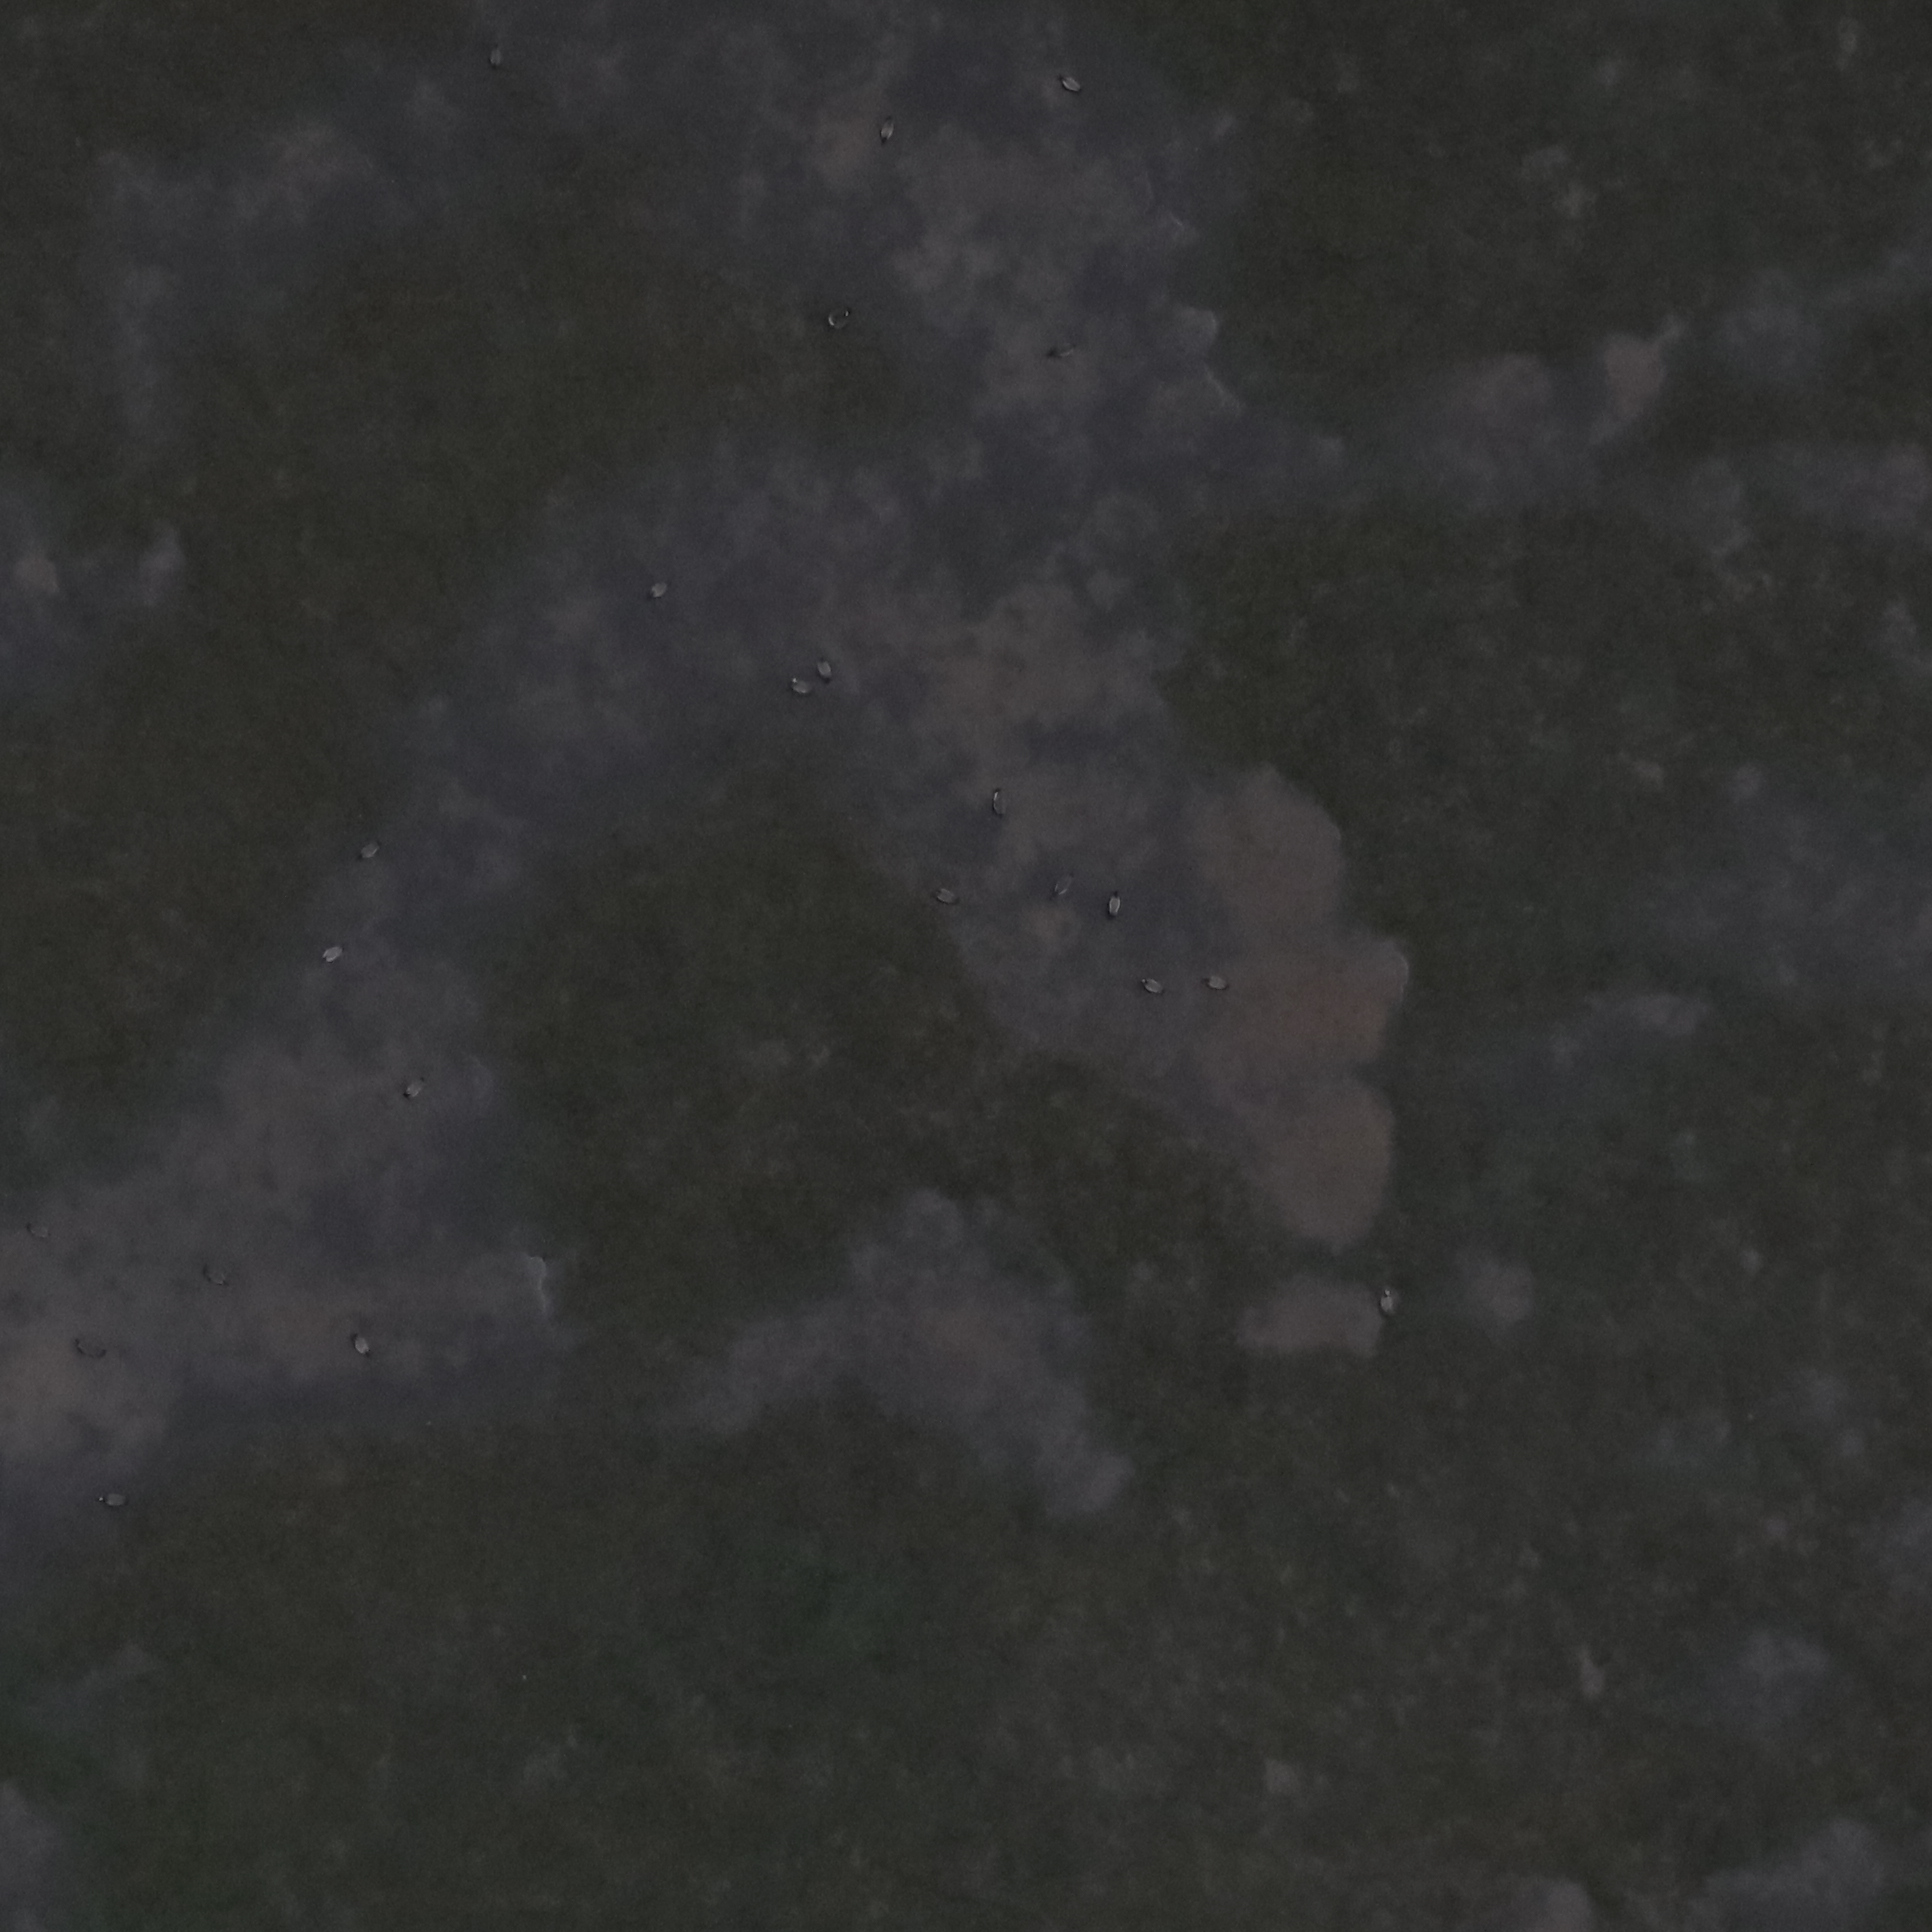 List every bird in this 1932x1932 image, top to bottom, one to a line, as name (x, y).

Canada goose (492, 51)
Canada goose (1070, 85)
Canada goose (887, 133)
Canada goose (839, 317)
Canada goose (1064, 350)
Canada goose (657, 589)
Canada goose (824, 667)
Canada goose (802, 687)
Canada goose (1001, 801)
Canada goose (370, 847)
Canada goose (1063, 881)
Canada goose (946, 895)
Canada goose (1114, 905)
Canada goose (331, 951)
Canada goose (1213, 982)
Canada goose (1152, 986)
Canada goose (417, 1092)
Canada goose (42, 1230)
Canada goose (215, 1273)
Canada goose (1390, 1312)
Canada goose (361, 1346)
Canada goose (92, 1348)
Canada goose (114, 1503)